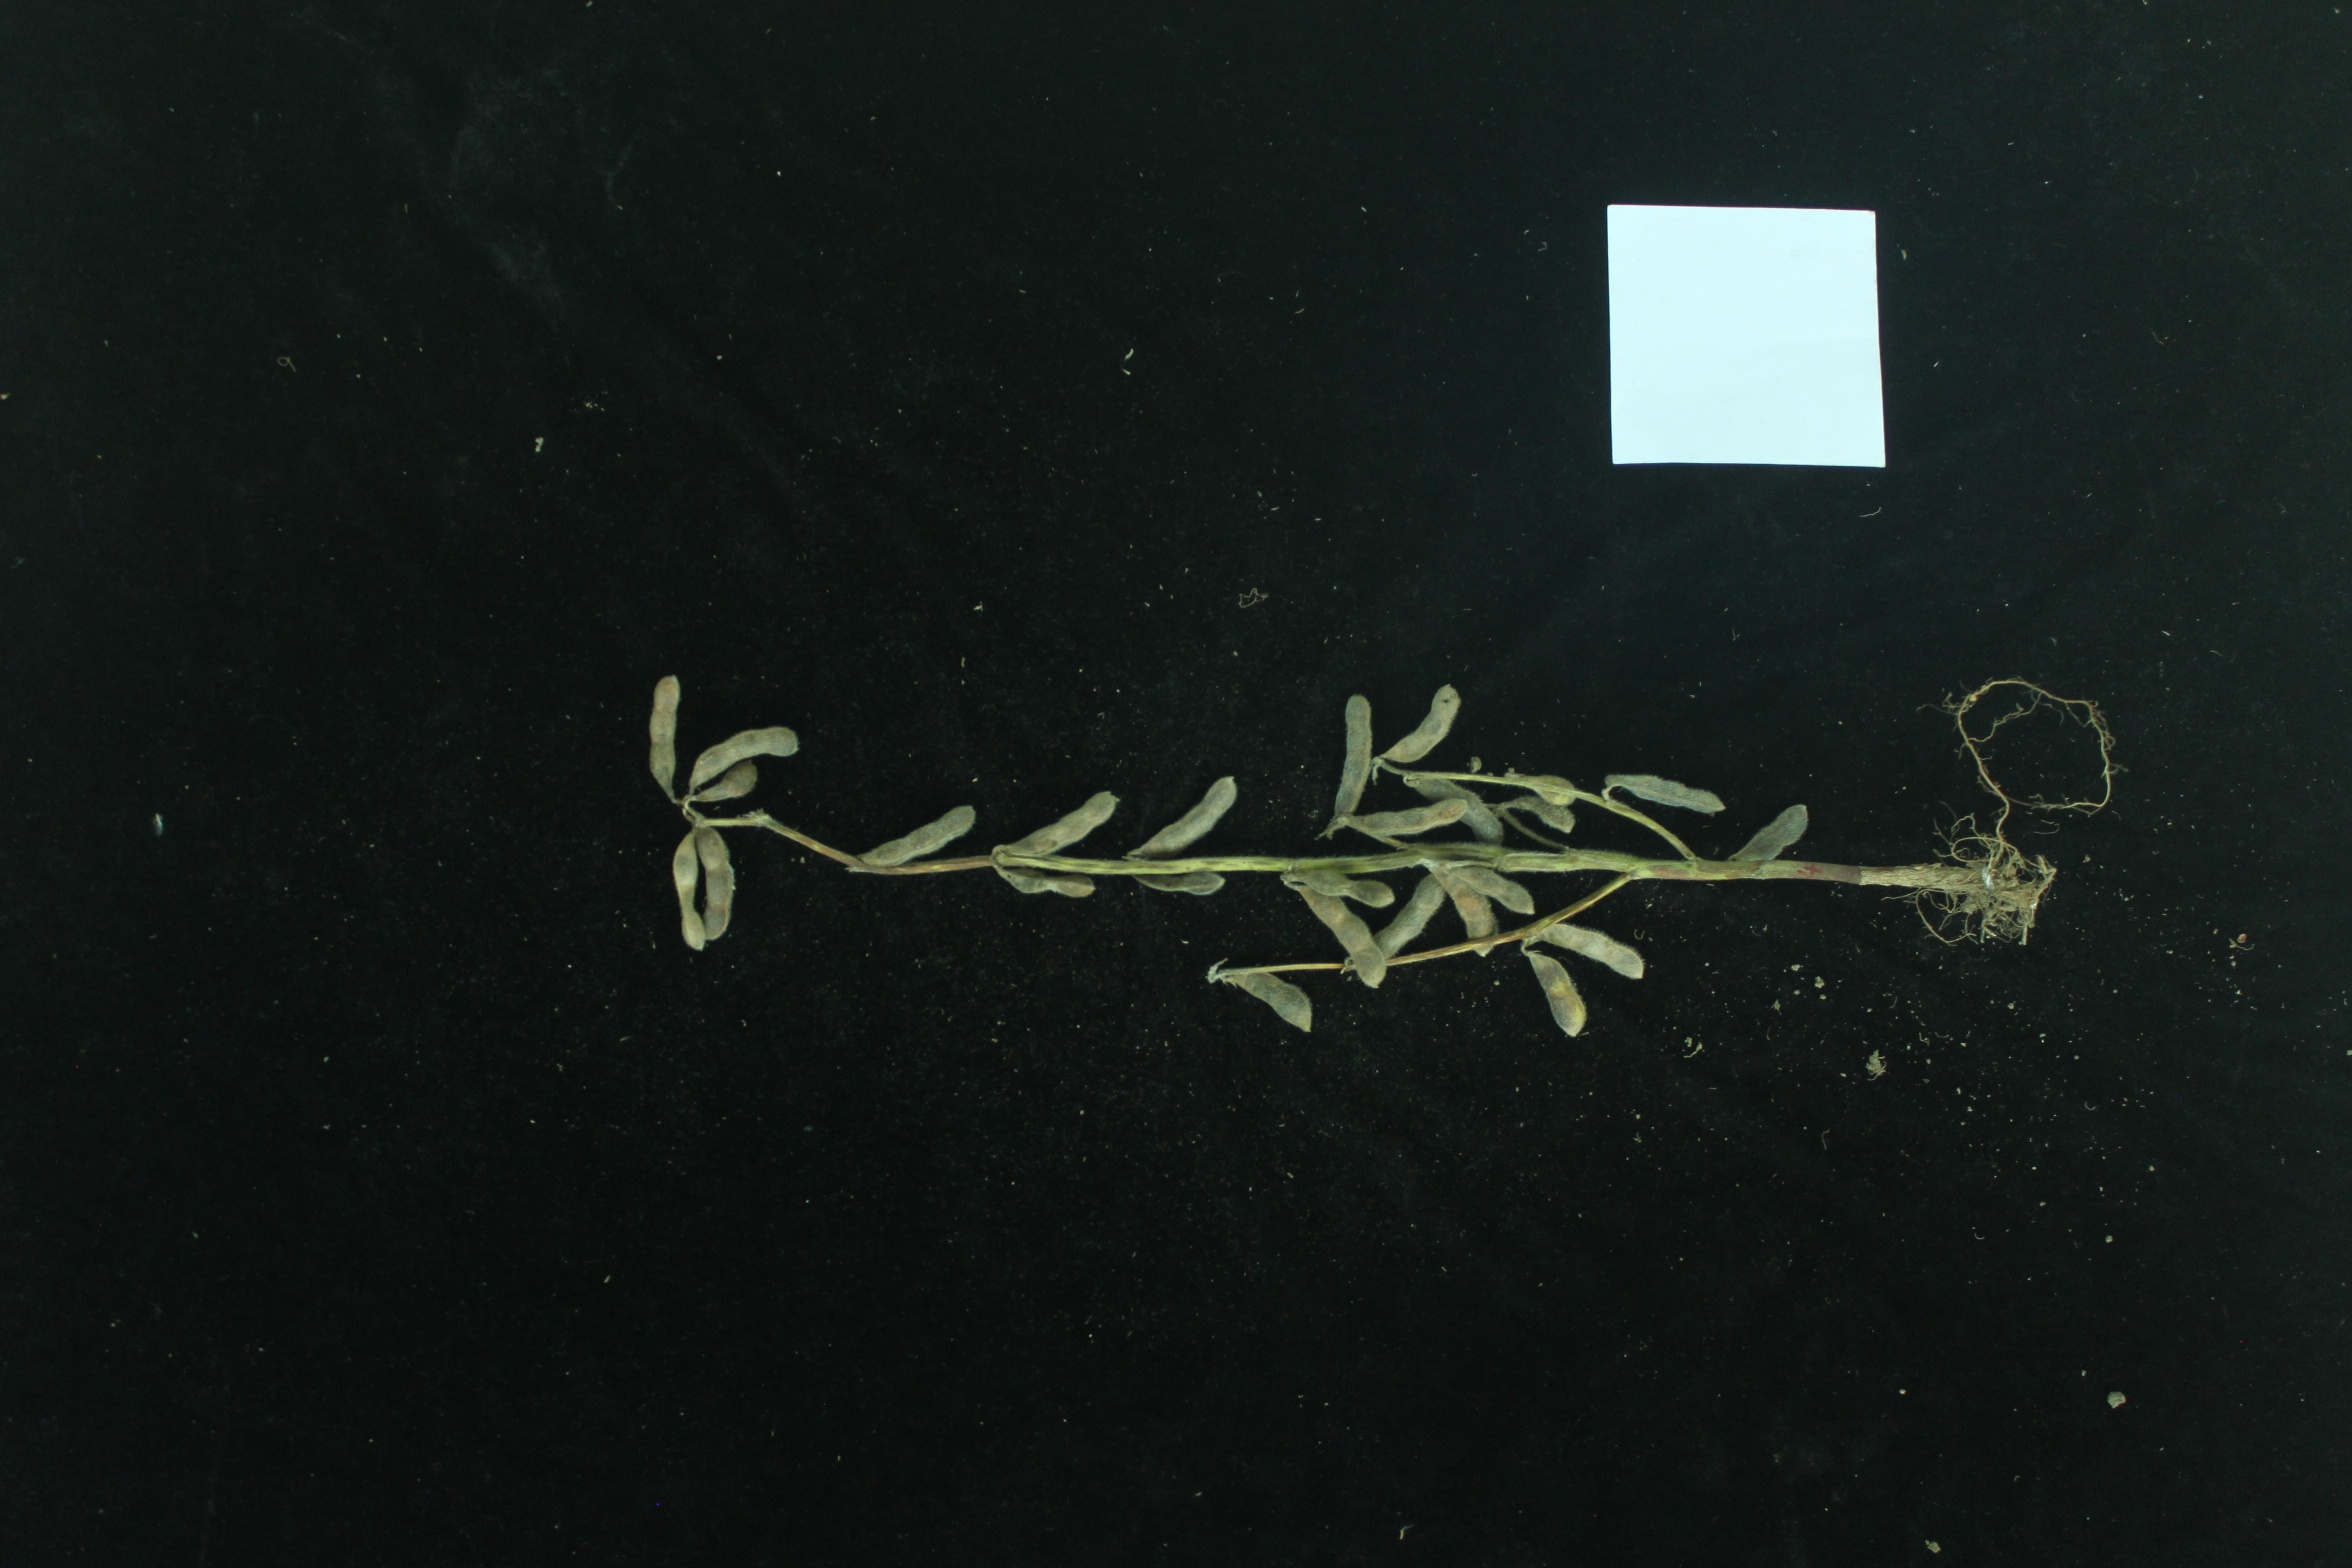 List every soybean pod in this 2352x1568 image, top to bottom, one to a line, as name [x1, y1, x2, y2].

soybean pod [648, 675, 679, 800]
soybean pod [1381, 689, 1459, 762]
soybean pod [1333, 696, 1371, 817]
soybean pod [688, 728, 798, 795]
soybean pod [691, 763, 757, 802]
soybean pod [1505, 772, 1575, 806]
soybean pod [1602, 775, 1726, 814]
soybean pod [1129, 777, 1235, 857]
soybean pod [1405, 780, 1505, 845]
soybean pod [995, 792, 1119, 859]
soybean pod [1501, 797, 1574, 833]
soybean pod [1347, 800, 1470, 836]
soybean pod [1724, 806, 1807, 863]
soybean pod [855, 807, 973, 867]
soybean pod [697, 817, 734, 938]
soybean pod [671, 829, 706, 949]
soybean pod [1422, 865, 1498, 957]
soybean pod [993, 866, 1096, 898]
soybean pod [1281, 867, 1395, 908]
soybean pod [1448, 868, 1534, 915]
soybean pod [1131, 873, 1226, 895]
soybean pod [1373, 874, 1445, 959]
soybean pod [1289, 886, 1386, 989]
soybean pod [1522, 924, 1643, 979]
soybean pod [1522, 951, 1587, 1036]
soybean pod [1222, 976, 1311, 1032]